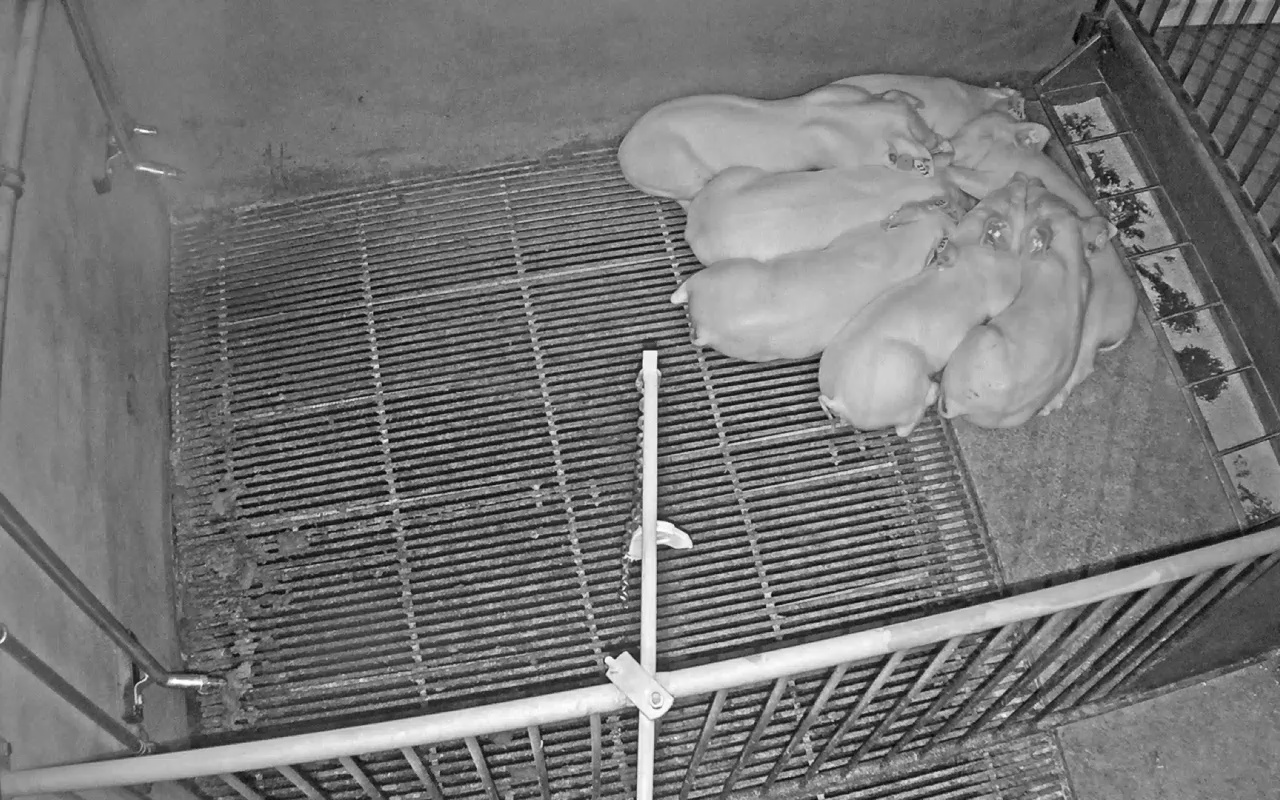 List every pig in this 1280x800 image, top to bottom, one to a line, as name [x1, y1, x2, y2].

pig [830, 73, 1027, 138]
pig [616, 85, 945, 202]
pig [939, 97, 1136, 416]
pig [682, 153, 978, 267]
pig [815, 173, 1032, 439]
pig [940, 176, 1121, 431]
pig [670, 202, 958, 364]